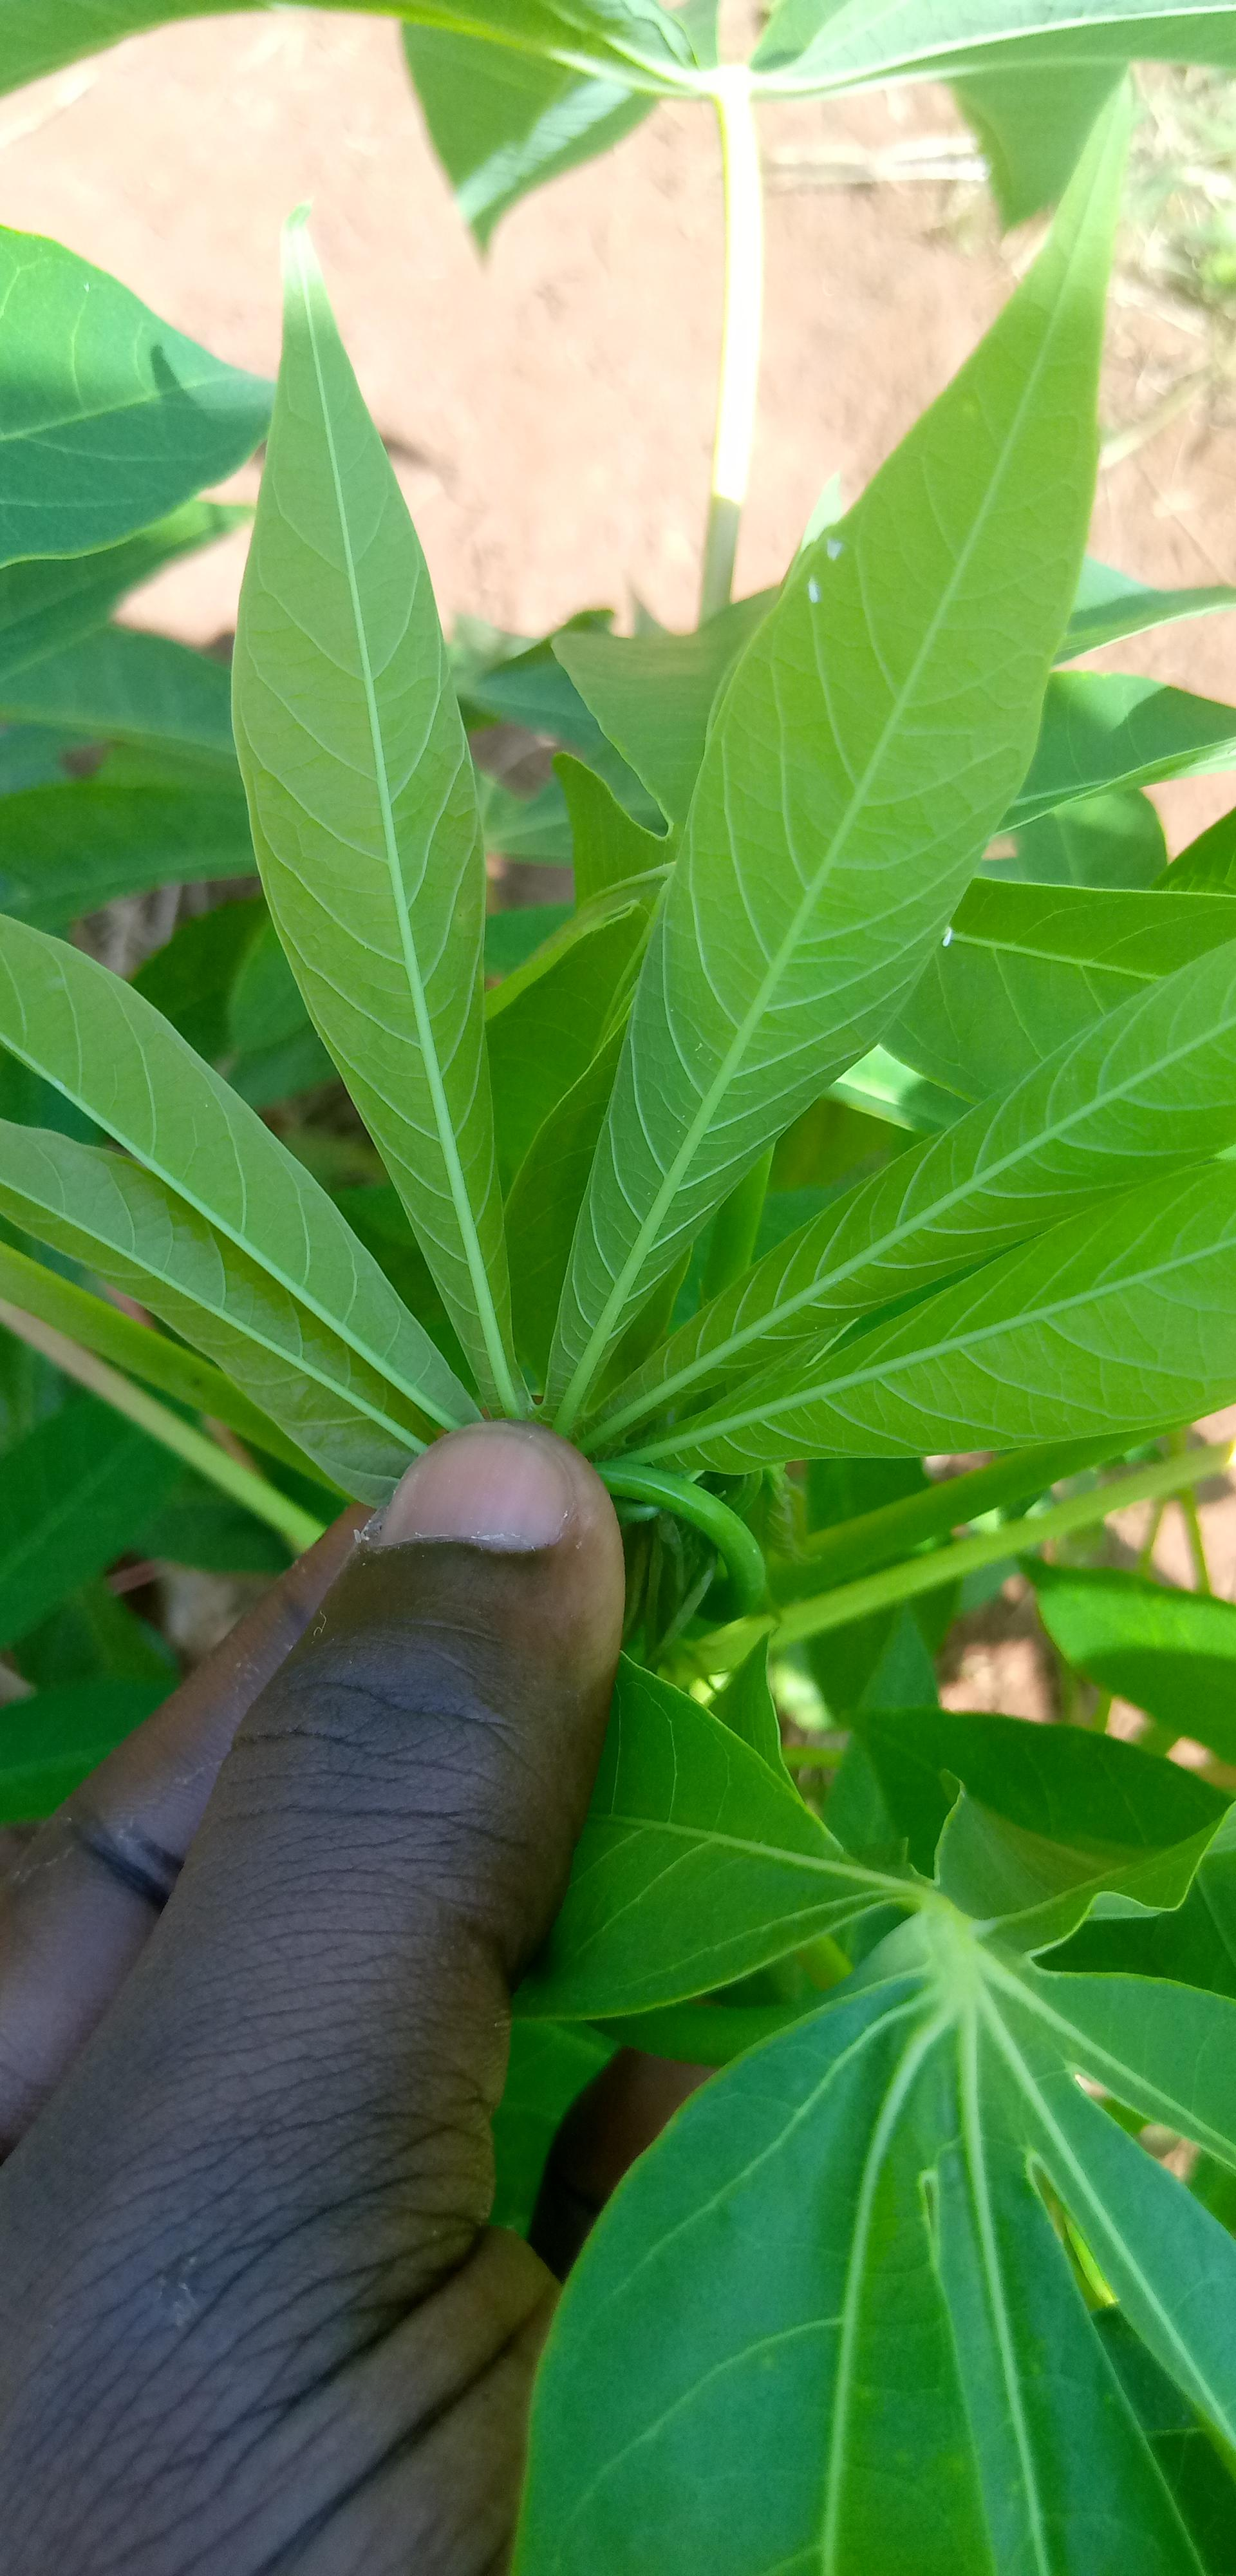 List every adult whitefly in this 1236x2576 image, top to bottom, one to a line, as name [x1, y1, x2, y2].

whitefly [824, 536, 847, 562]
whitefly [806, 573, 820, 607]
whitefly [940, 925, 955, 950]